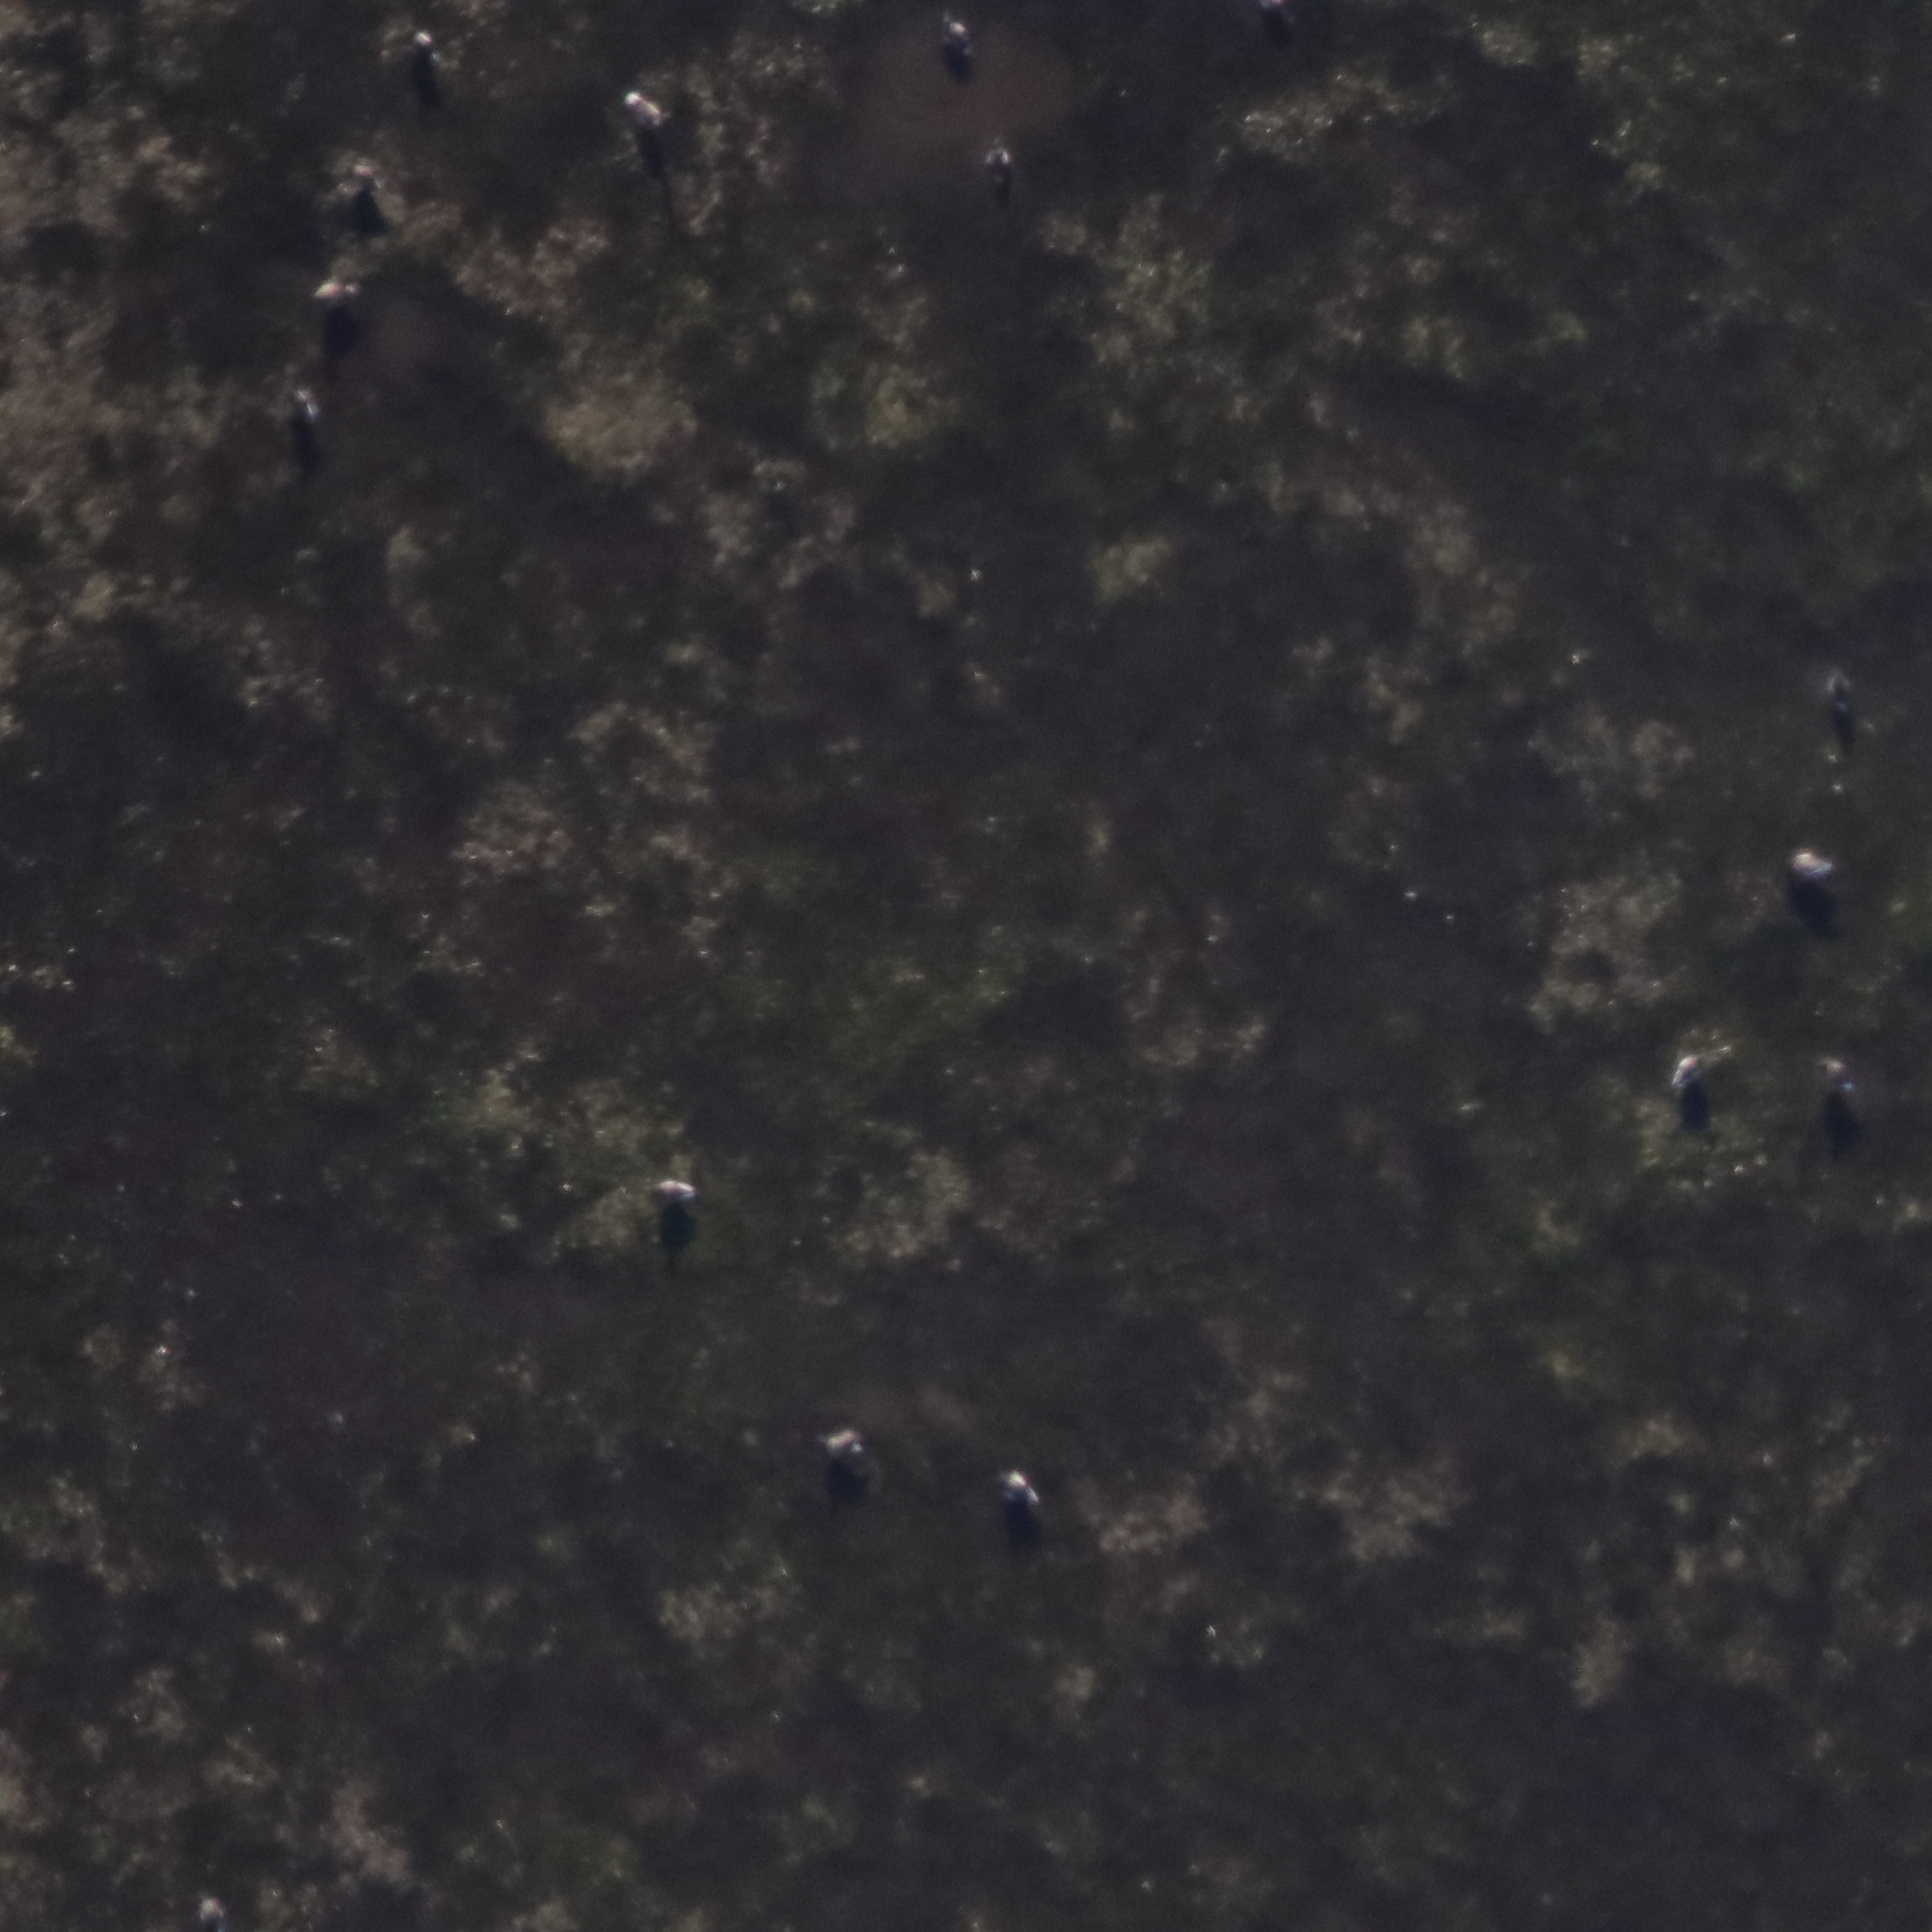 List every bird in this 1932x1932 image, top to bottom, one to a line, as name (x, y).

brant (956, 37)
brant (428, 41)
Canada goose (645, 113)
brant (1000, 161)
Canada goose (366, 179)
Canada goose (333, 290)
brant (309, 404)
brant (1845, 681)
brant (1806, 861)
brant (1689, 1070)
brant (1837, 1079)
brant (674, 1188)
brant (842, 1446)
brant (1020, 1492)
brant (214, 1908)